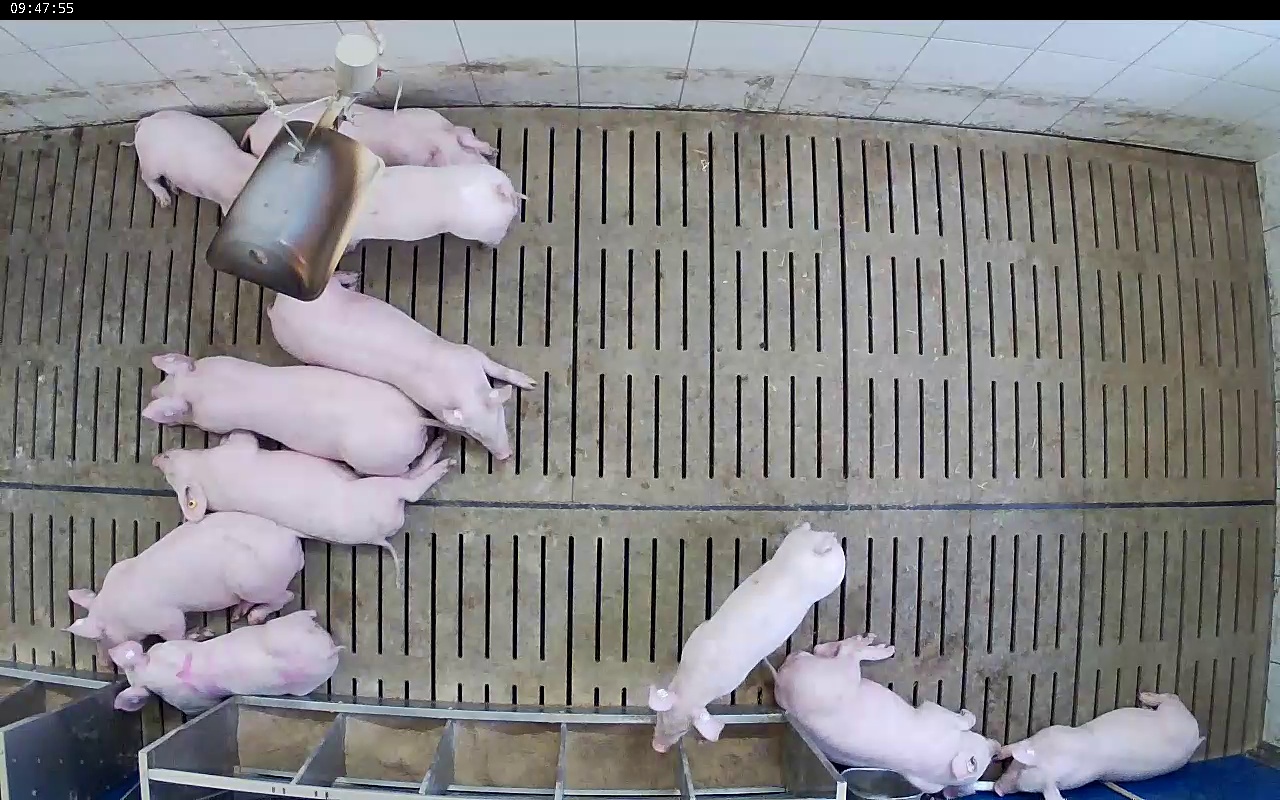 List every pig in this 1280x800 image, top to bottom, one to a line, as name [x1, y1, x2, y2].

pig [239, 100, 500, 167]
pig [119, 109, 260, 218]
pig [338, 163, 532, 256]
pig [268, 271, 539, 464]
pig [142, 353, 440, 477]
pig [153, 431, 458, 589]
pig [60, 512, 313, 668]
pig [647, 523, 846, 755]
pig [110, 610, 347, 713]
pig [765, 632, 998, 797]
pig [990, 691, 1206, 799]